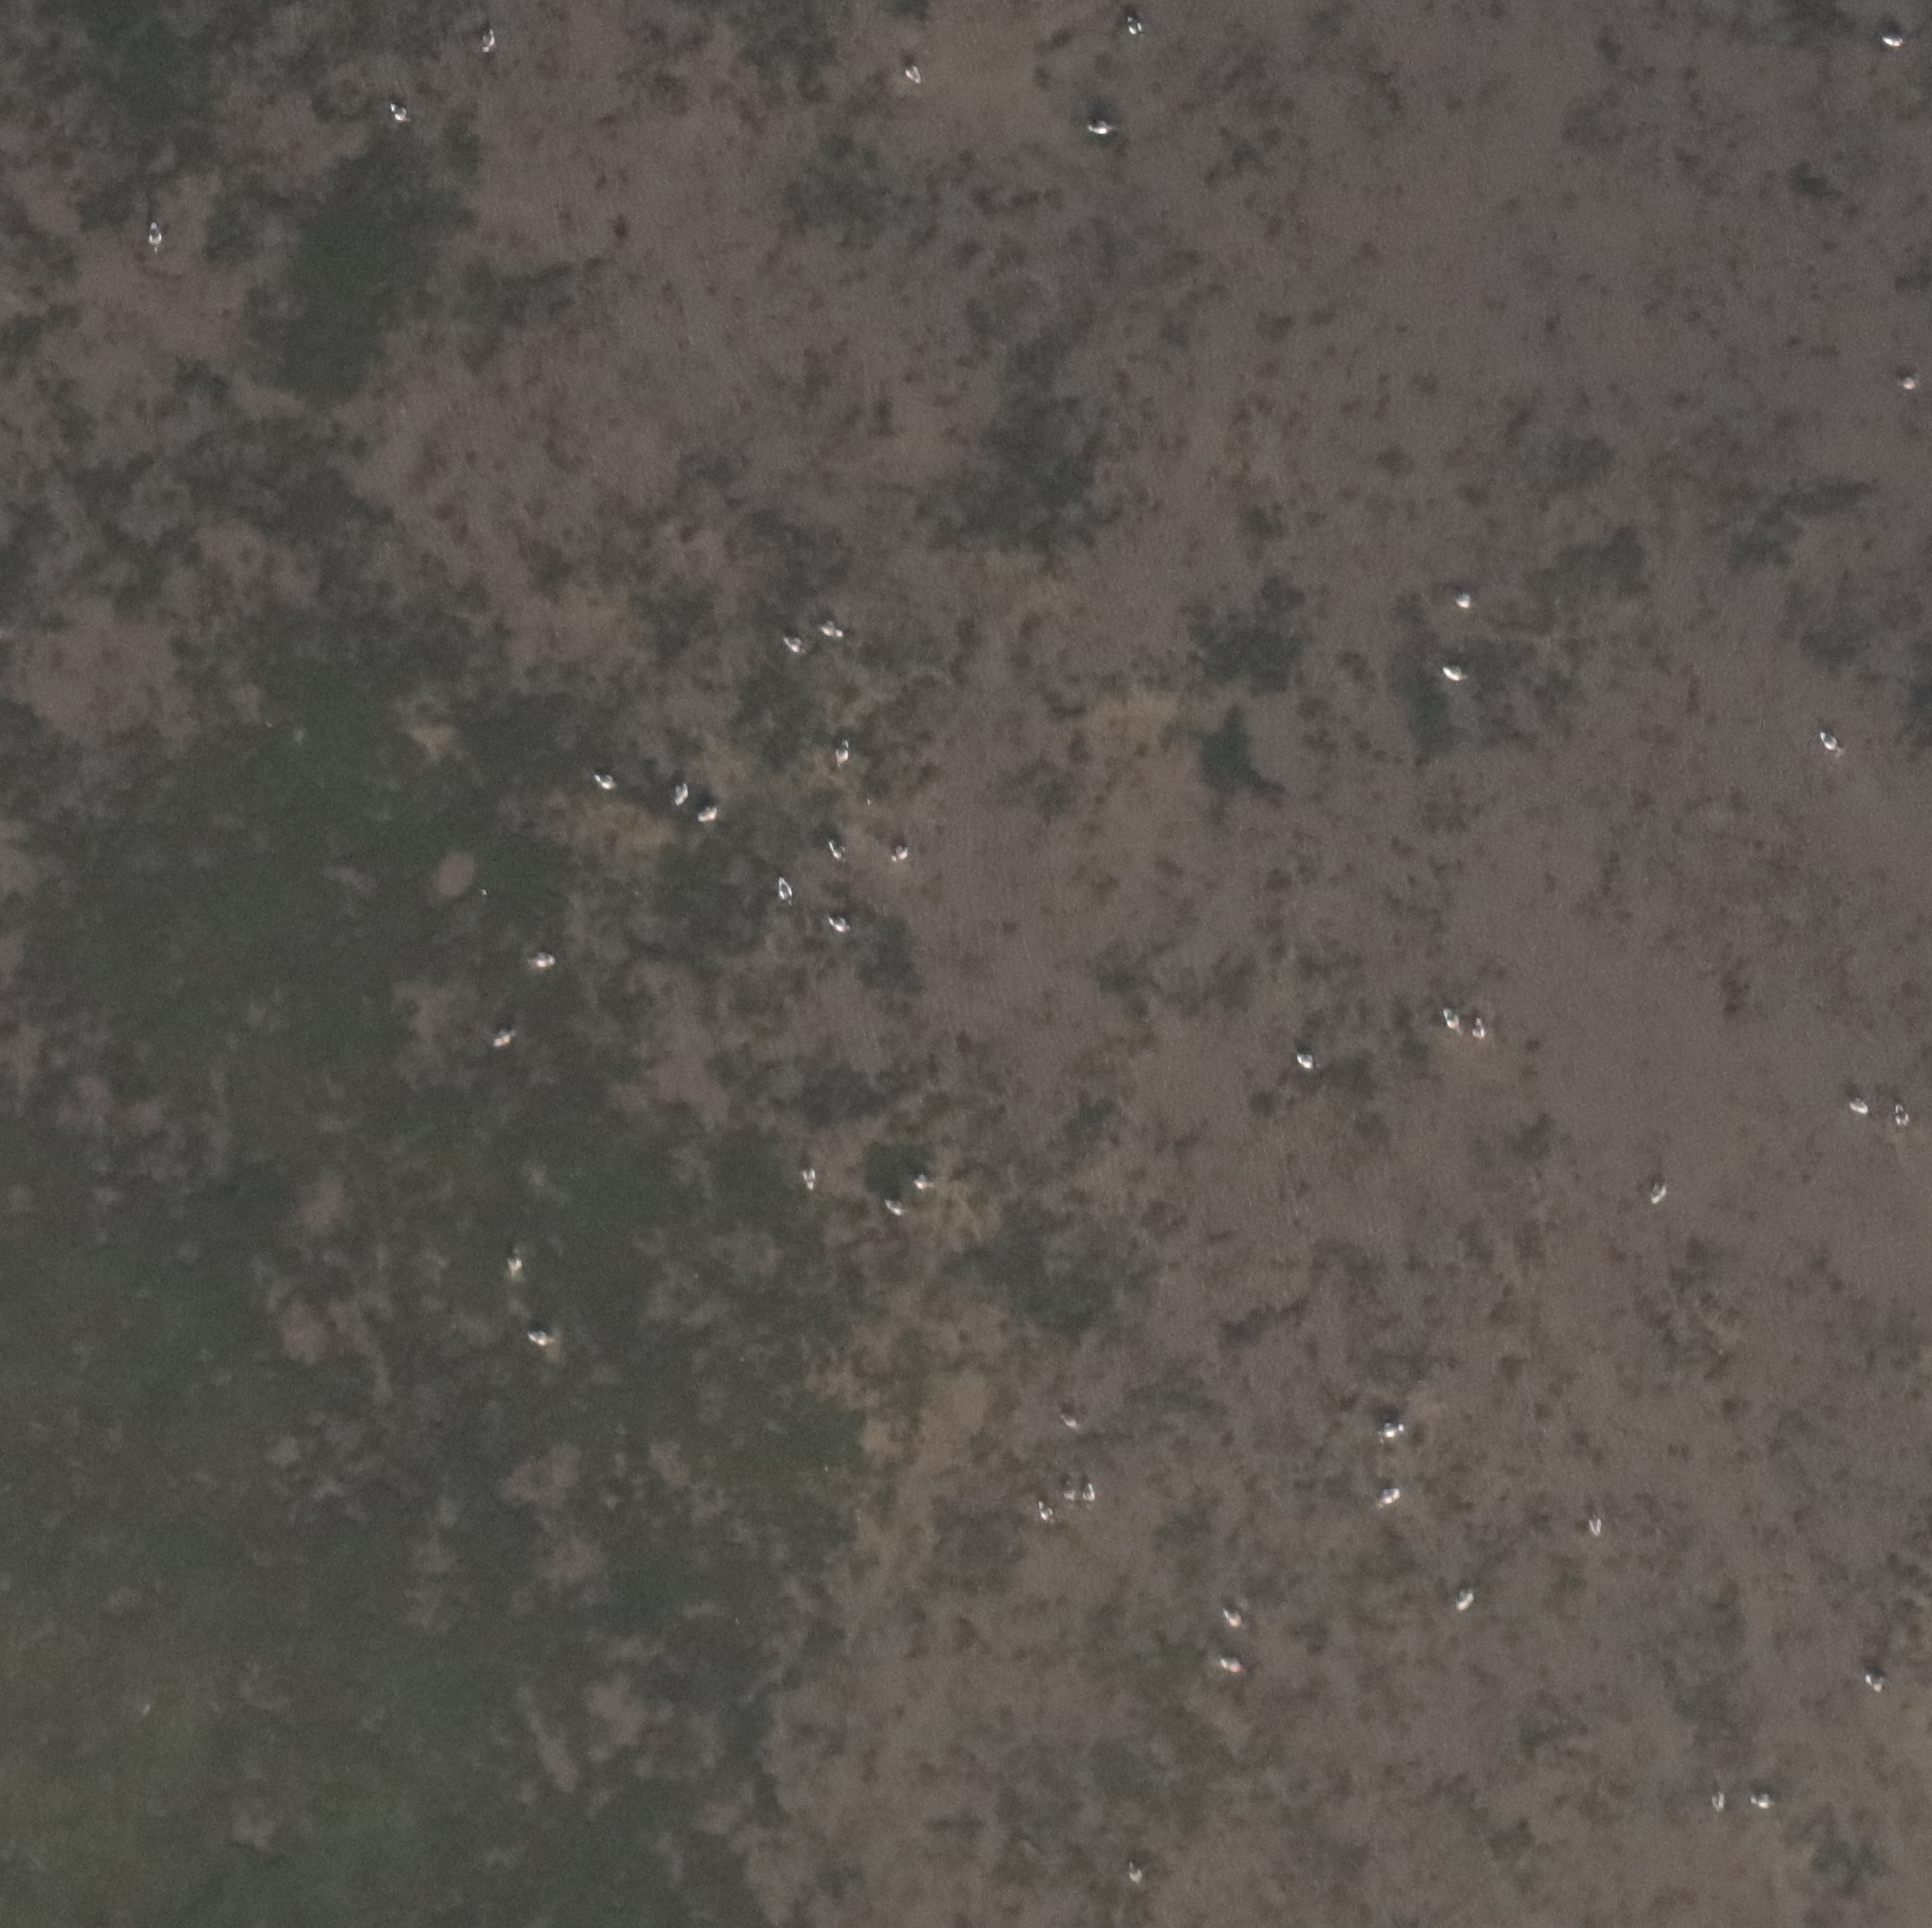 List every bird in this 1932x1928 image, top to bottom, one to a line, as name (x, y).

brant (1136, 26)
brant (488, 39)
brant (1893, 39)
brant (912, 73)
brant (401, 112)
brant (1102, 127)
brant (155, 236)
brant (1907, 382)
brant (1465, 600)
brant (831, 629)
brant (791, 641)
brant (1454, 674)
brant (1830, 741)
brant (843, 754)
brant (605, 780)
brant (680, 795)
brant (709, 812)
brant (839, 851)
brant (897, 851)
brant (785, 891)
brant (839, 926)
brant (543, 960)
brant (1451, 1021)
brant (1480, 1032)
brant (499, 1040)
brant (1307, 1059)
brant (1857, 1105)
brant (1901, 1117)
brant (809, 1175)
brant (921, 1181)
brant (1655, 1190)
brant (898, 1204)
brant (514, 1266)
brant (539, 1337)
brant (1070, 1422)
brant (1391, 1430)
brant (1067, 1489)
brant (1089, 1489)
brant (1390, 1496)
brant (1045, 1513)
brant (1595, 1523)
brant (1465, 1594)
brant (1233, 1613)
brant (1231, 1663)
brant (1872, 1682)
brant (1719, 1799)
brant (1761, 1800)
brant (1133, 1875)